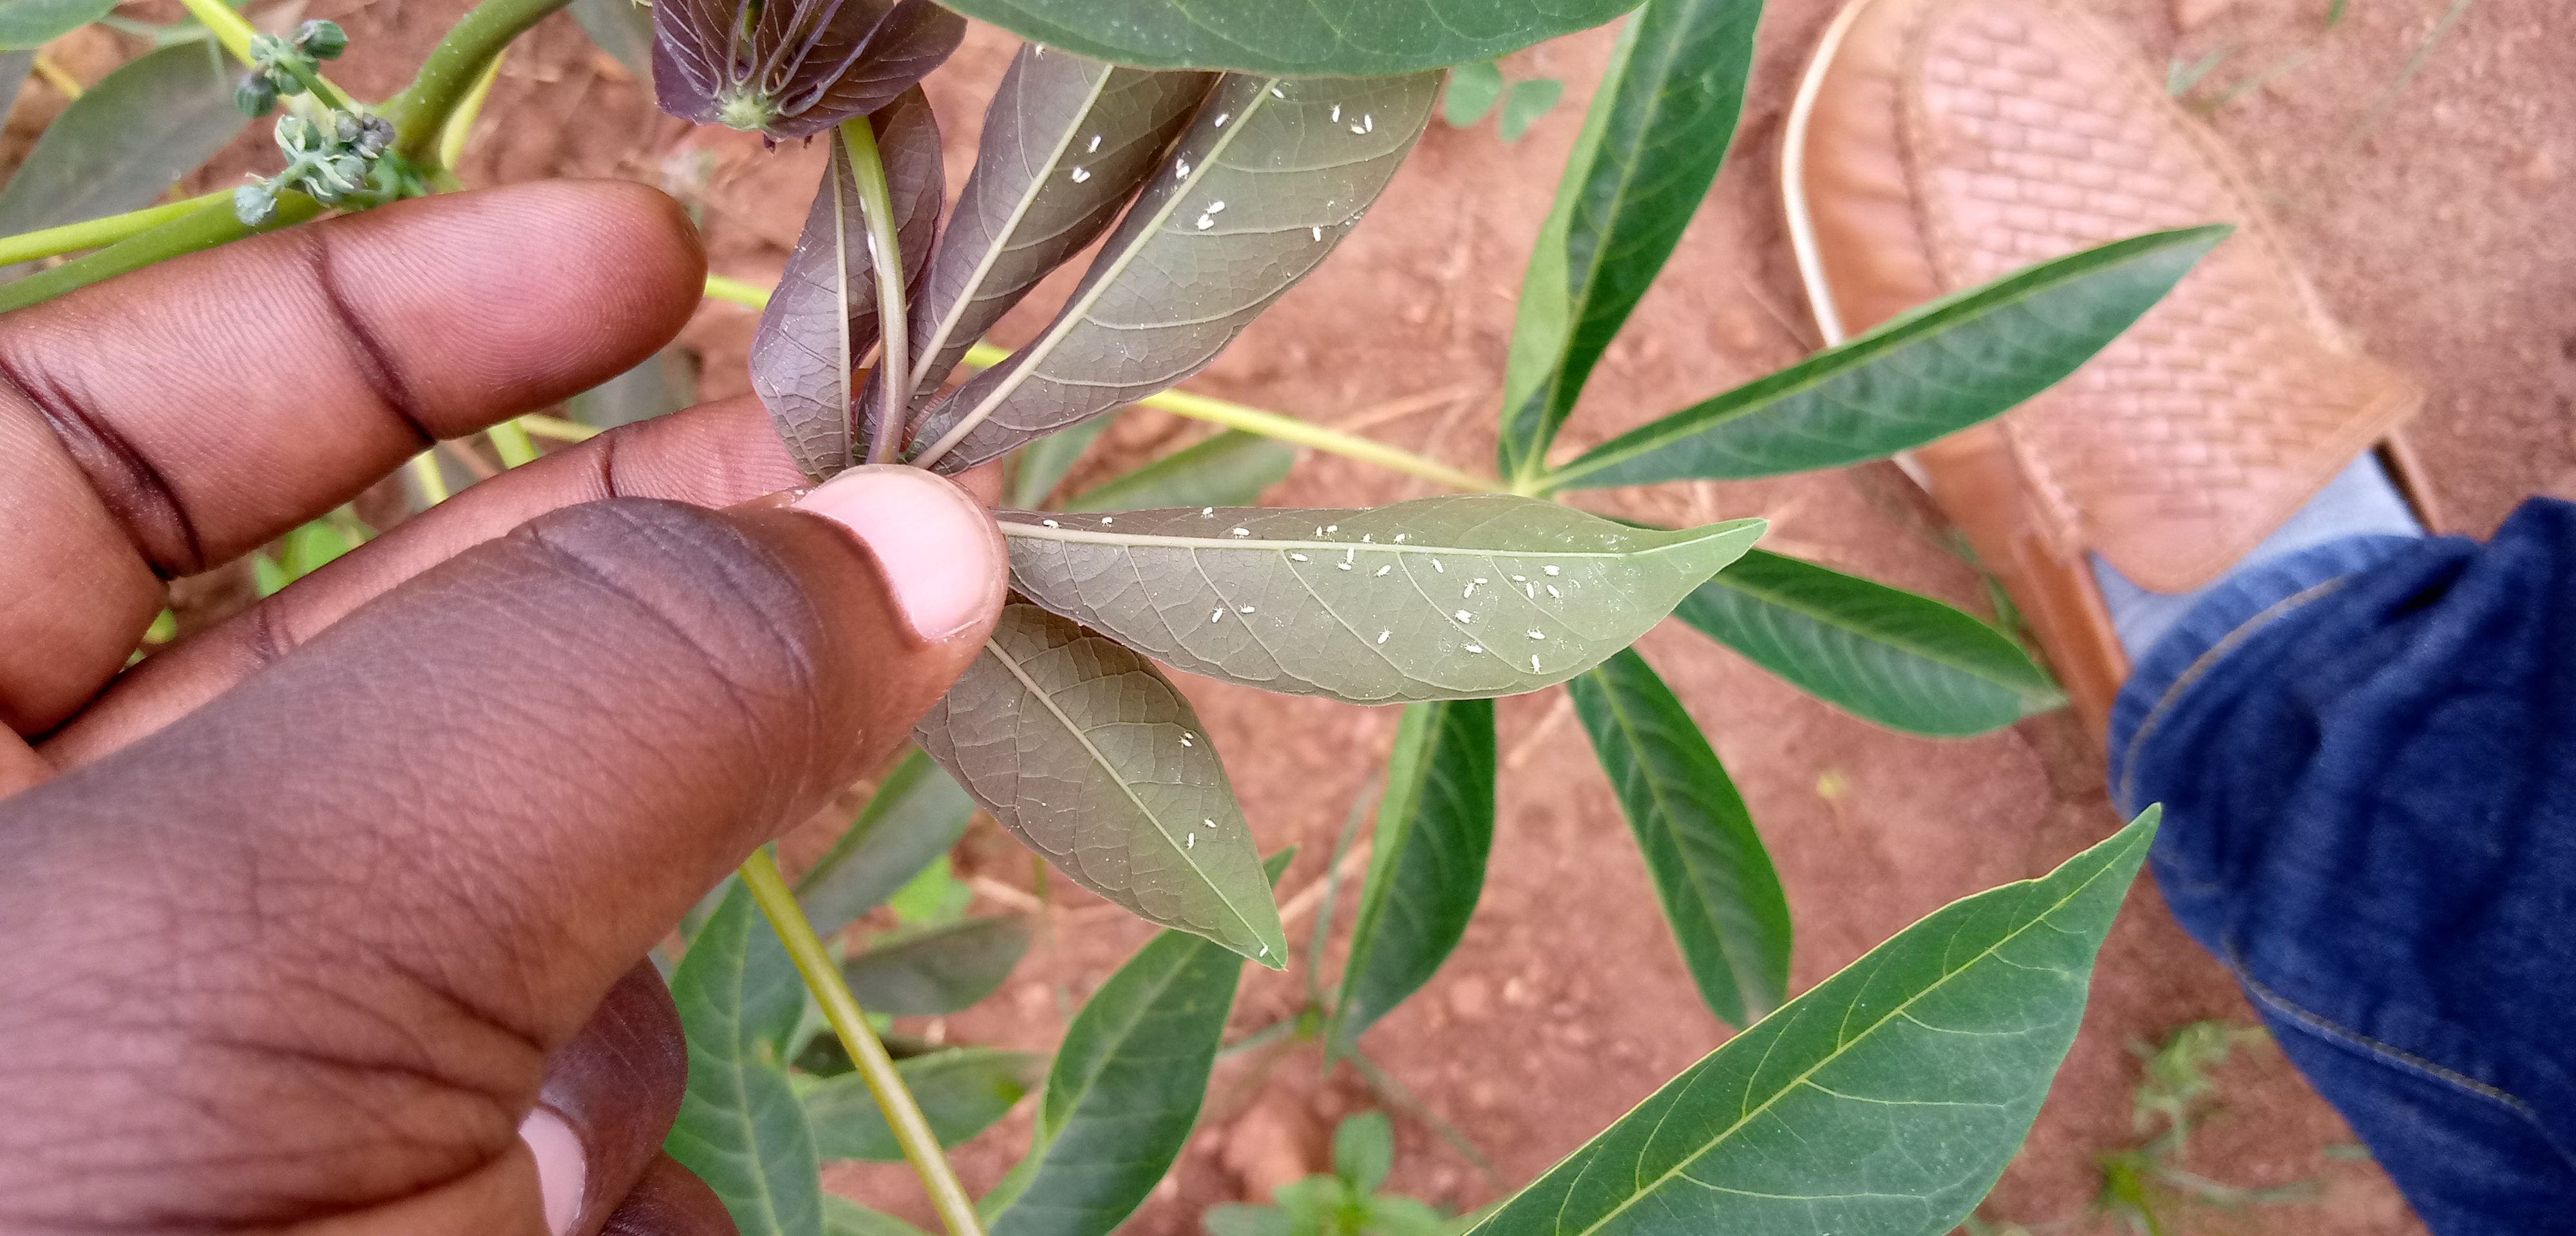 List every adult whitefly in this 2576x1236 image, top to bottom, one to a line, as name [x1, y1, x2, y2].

whitefly [1034, 44, 1046, 59]
whitefly [1269, 84, 1287, 100]
whitefly [1329, 101, 1343, 124]
whitefly [1212, 110, 1232, 129]
whitefly [1363, 113, 1376, 134]
whitefly [1348, 124, 1367, 136]
whitefly [1084, 134, 1104, 154]
whitefly [1175, 156, 1185, 170]
whitefly [1176, 164, 1191, 180]
whitefly [1071, 165, 1084, 180]
whitefly [1077, 170, 1092, 185]
whitefly [1207, 200, 1227, 214]
whitefly [1196, 211, 1210, 224]
whitefly [1198, 219, 1216, 231]
whitefly [1311, 222, 1324, 245]
whitefly [1198, 505, 1216, 516]
whitefly [1099, 514, 1115, 526]
whitefly [1037, 518, 1060, 529]
whitefly [1313, 522, 1323, 539]
whitefly [1230, 523, 1251, 538]
whitefly [1325, 523, 1341, 536]
whitefly [1390, 531, 1410, 544]
whitefly [1360, 532, 1372, 543]
whitefly [1345, 545, 1355, 564]
whitefly [1289, 550, 1311, 563]
whitefly [1430, 556, 1446, 576]
whitefly [1336, 561, 1352, 572]
whitefly [1373, 561, 1393, 579]
whitefly [1542, 563, 1560, 570]
whitefly [1544, 570, 1561, 576]
whitefly [1510, 572, 1528, 583]
whitefly [1472, 575, 1490, 585]
whitefly [1524, 580, 1536, 601]
whitefly [1463, 581, 1475, 600]
whitefly [1544, 583, 1562, 599]
whitefly [1237, 601, 1258, 615]
whitefly [1208, 603, 1226, 624]
whitefly [1457, 609, 1472, 619]
whitefly [1453, 612, 1471, 624]
whitefly [1372, 626, 1393, 646]
whitefly [1526, 628, 1548, 641]
whitefly [1463, 642, 1486, 656]
whitefly [1528, 651, 1544, 675]
whitefly [1182, 731, 1195, 740]
whitefly [1178, 736, 1193, 748]
whitefly [1202, 816, 1219, 830]
whitefly [1184, 830, 1197, 852]
whitefly [1258, 942, 1273, 959]